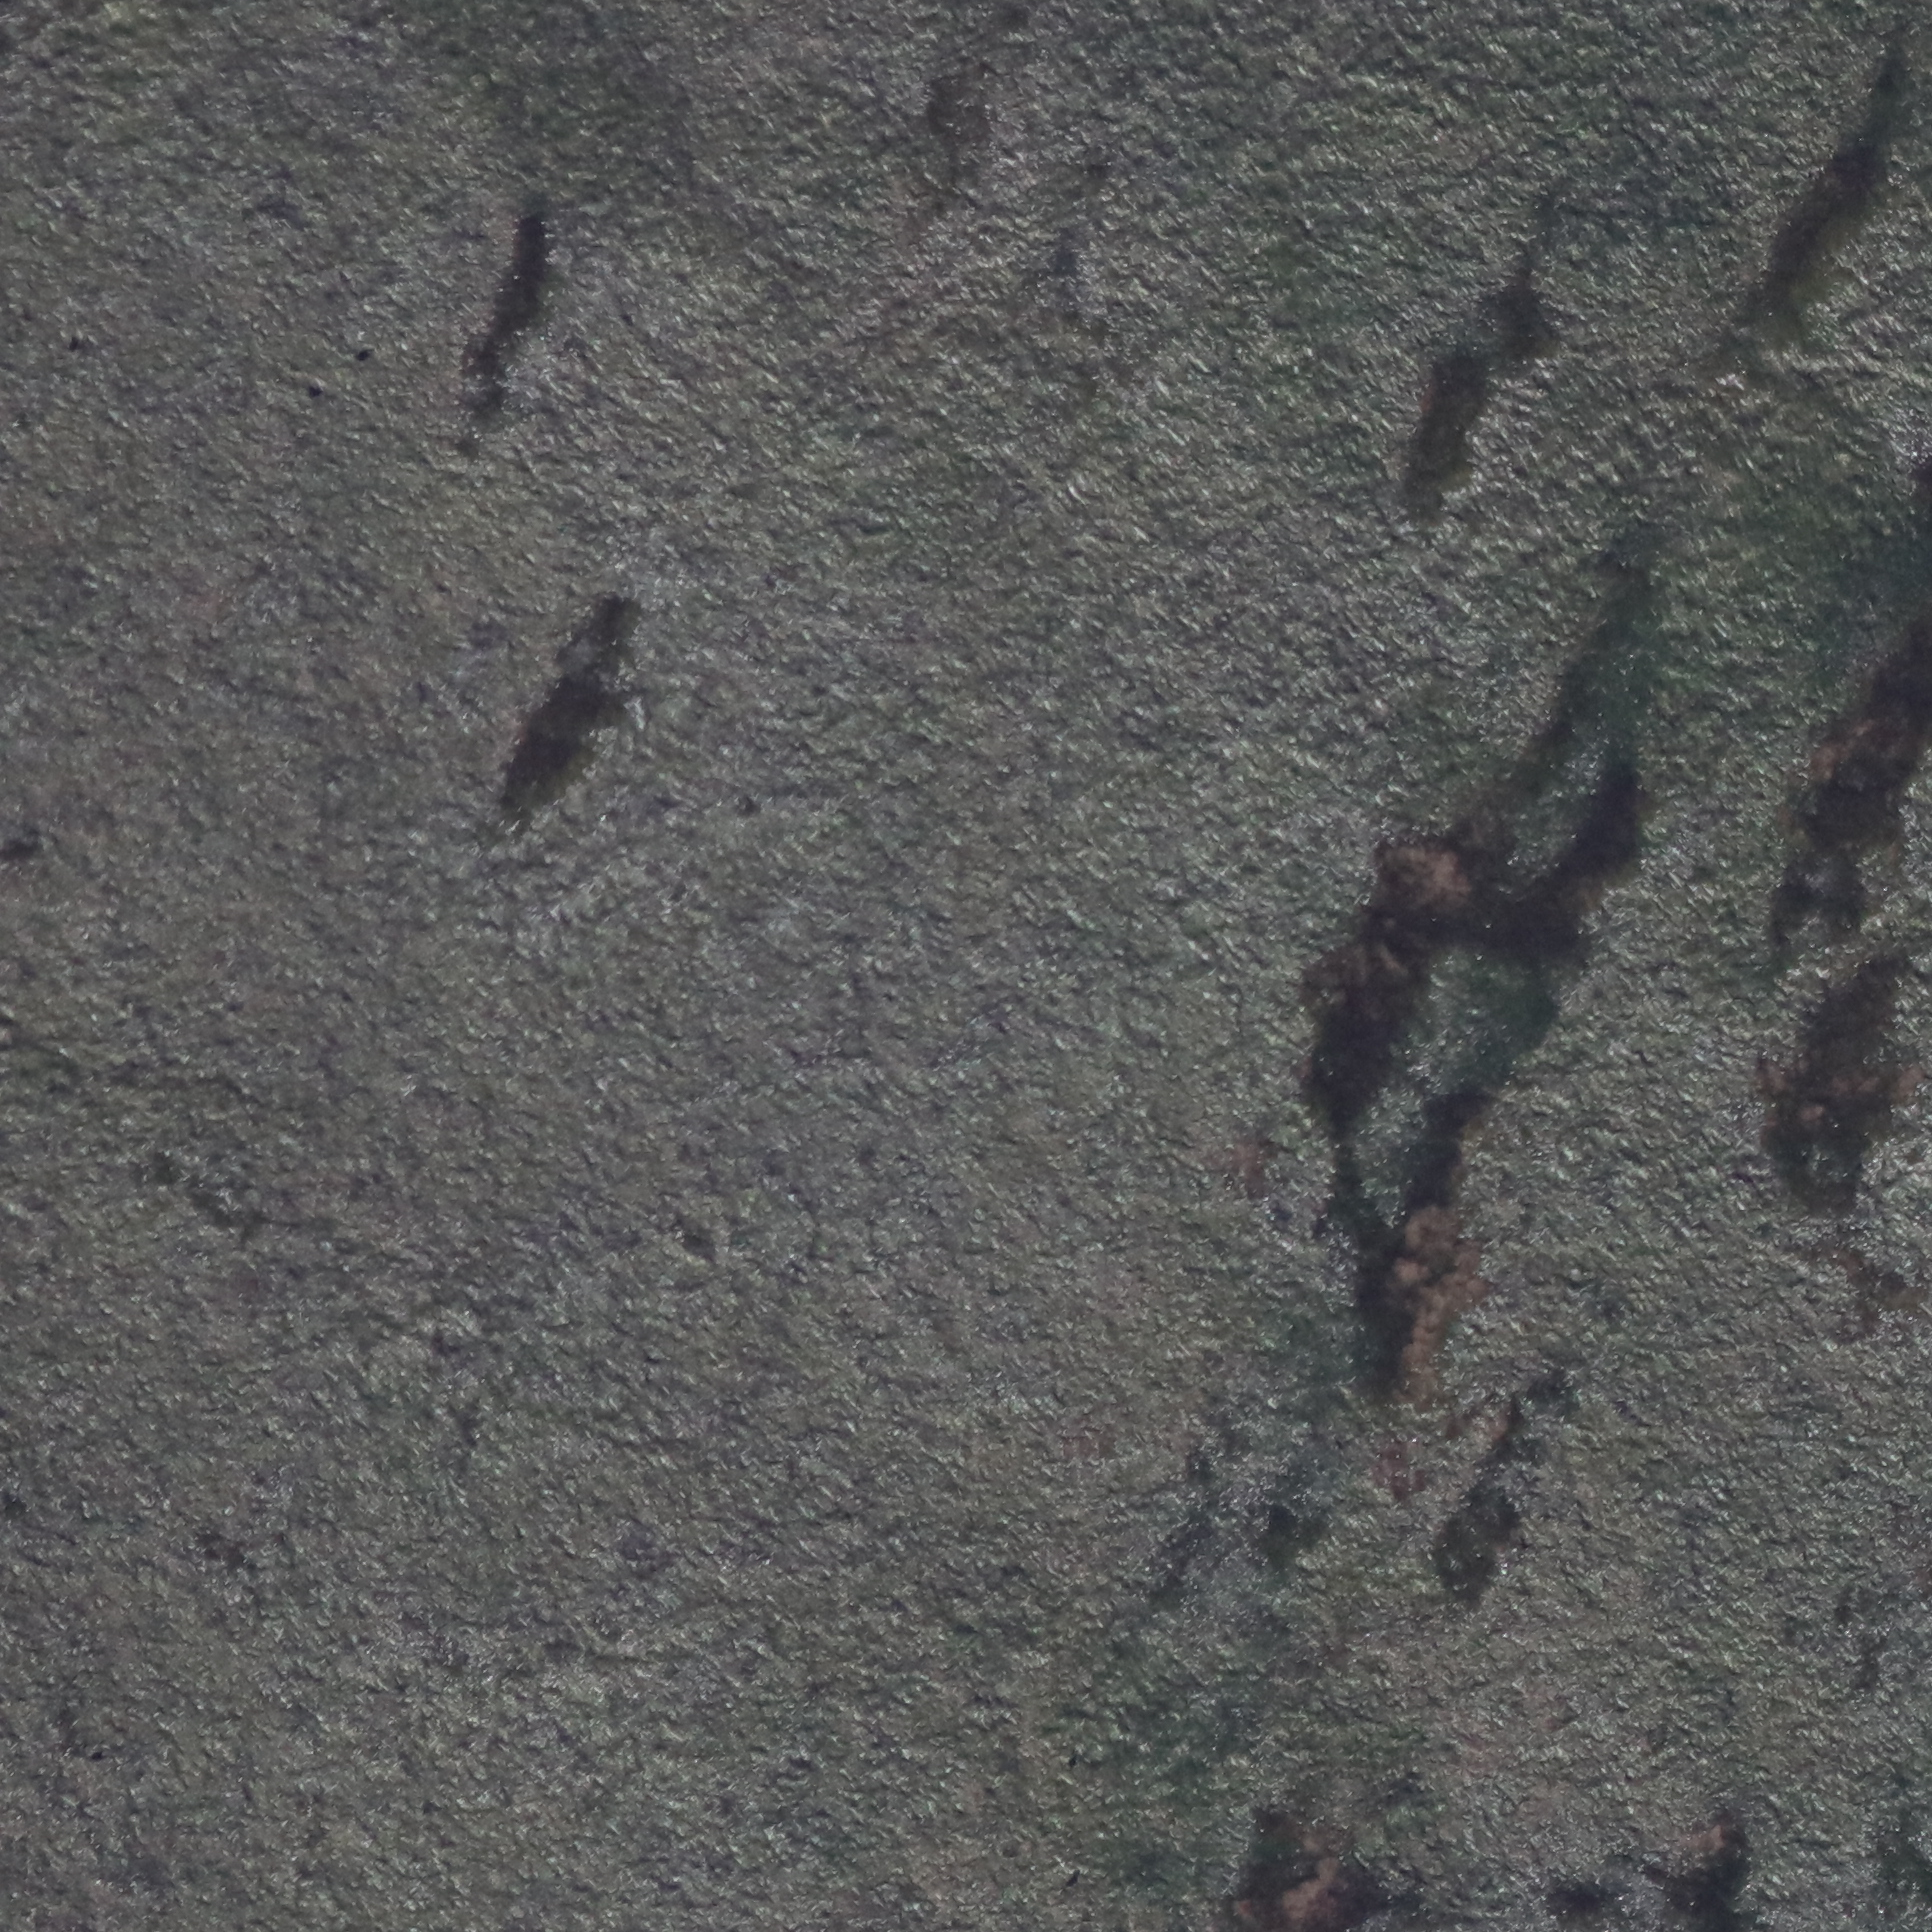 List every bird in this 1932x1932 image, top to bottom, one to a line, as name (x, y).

None